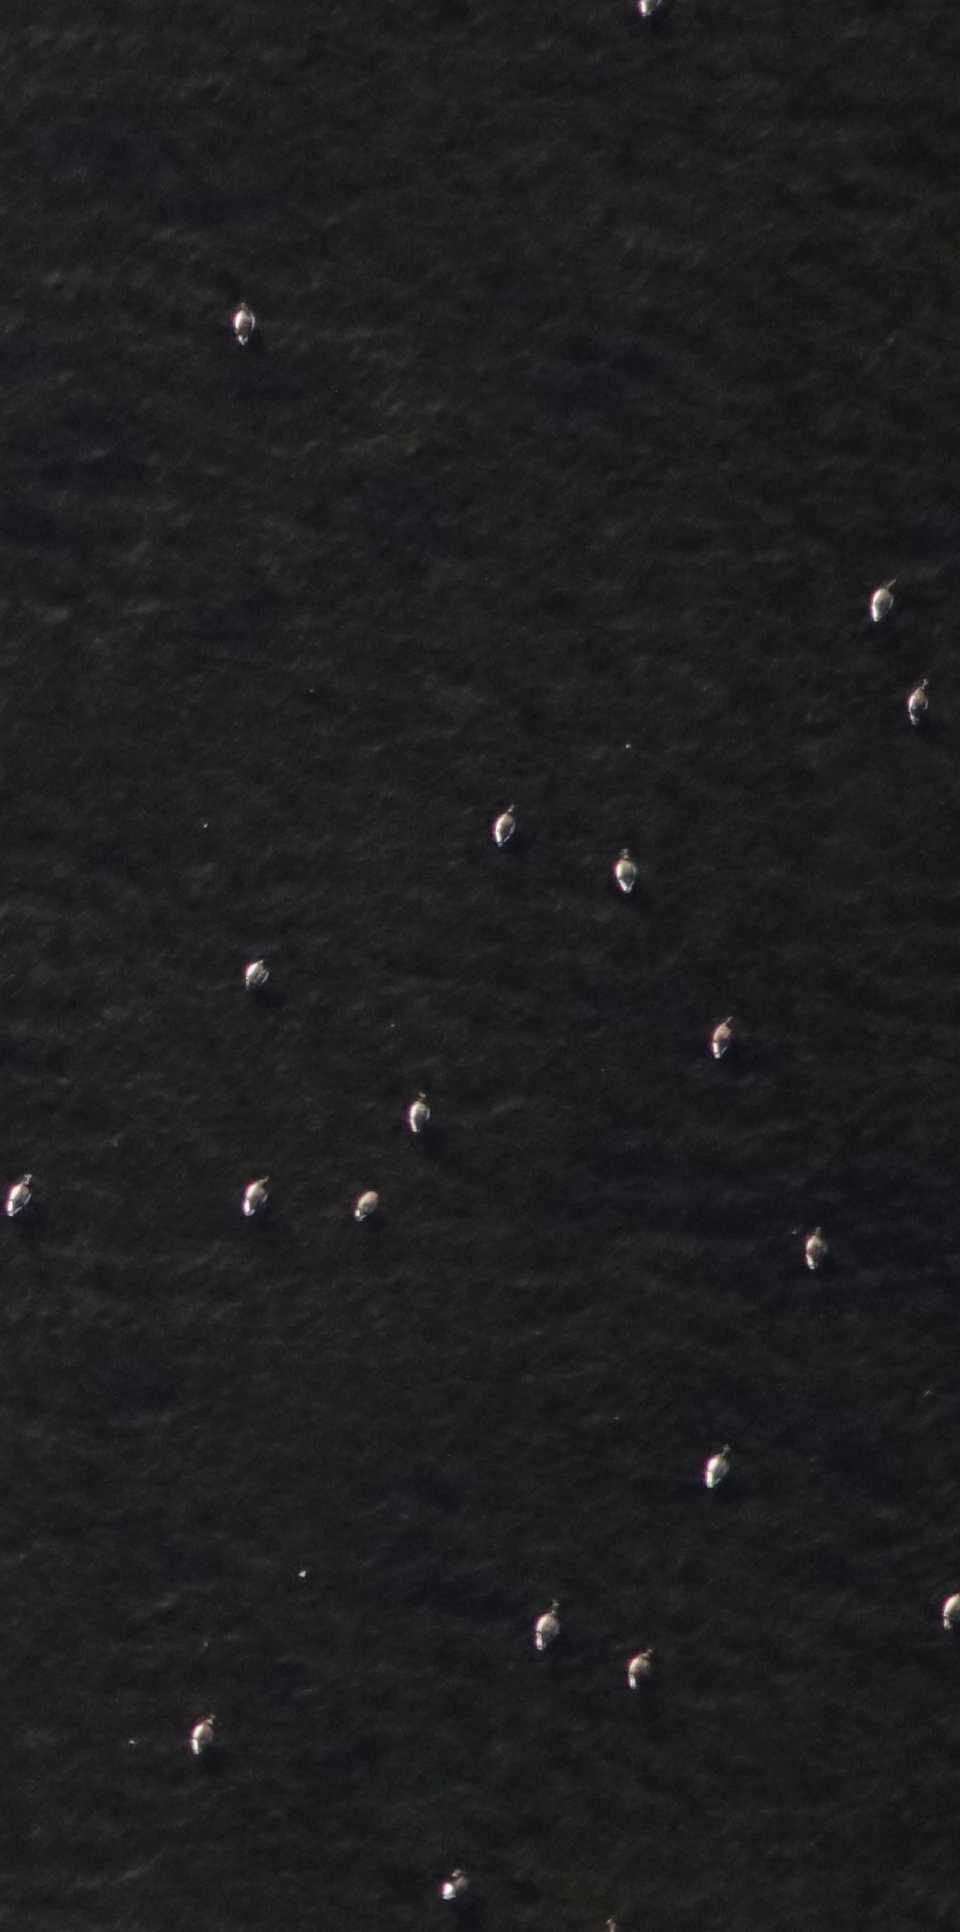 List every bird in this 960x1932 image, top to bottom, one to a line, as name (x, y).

brant (244, 325)
brant (881, 600)
brant (917, 702)
brant (504, 826)
brant (626, 871)
brant (255, 975)
brant (723, 1036)
brant (417, 1114)
brant (19, 1197)
brant (255, 1197)
brant (366, 1204)
brant (817, 1249)
brant (717, 1468)
brant (547, 1628)
brant (636, 1668)
brant (203, 1735)
brant (455, 1883)